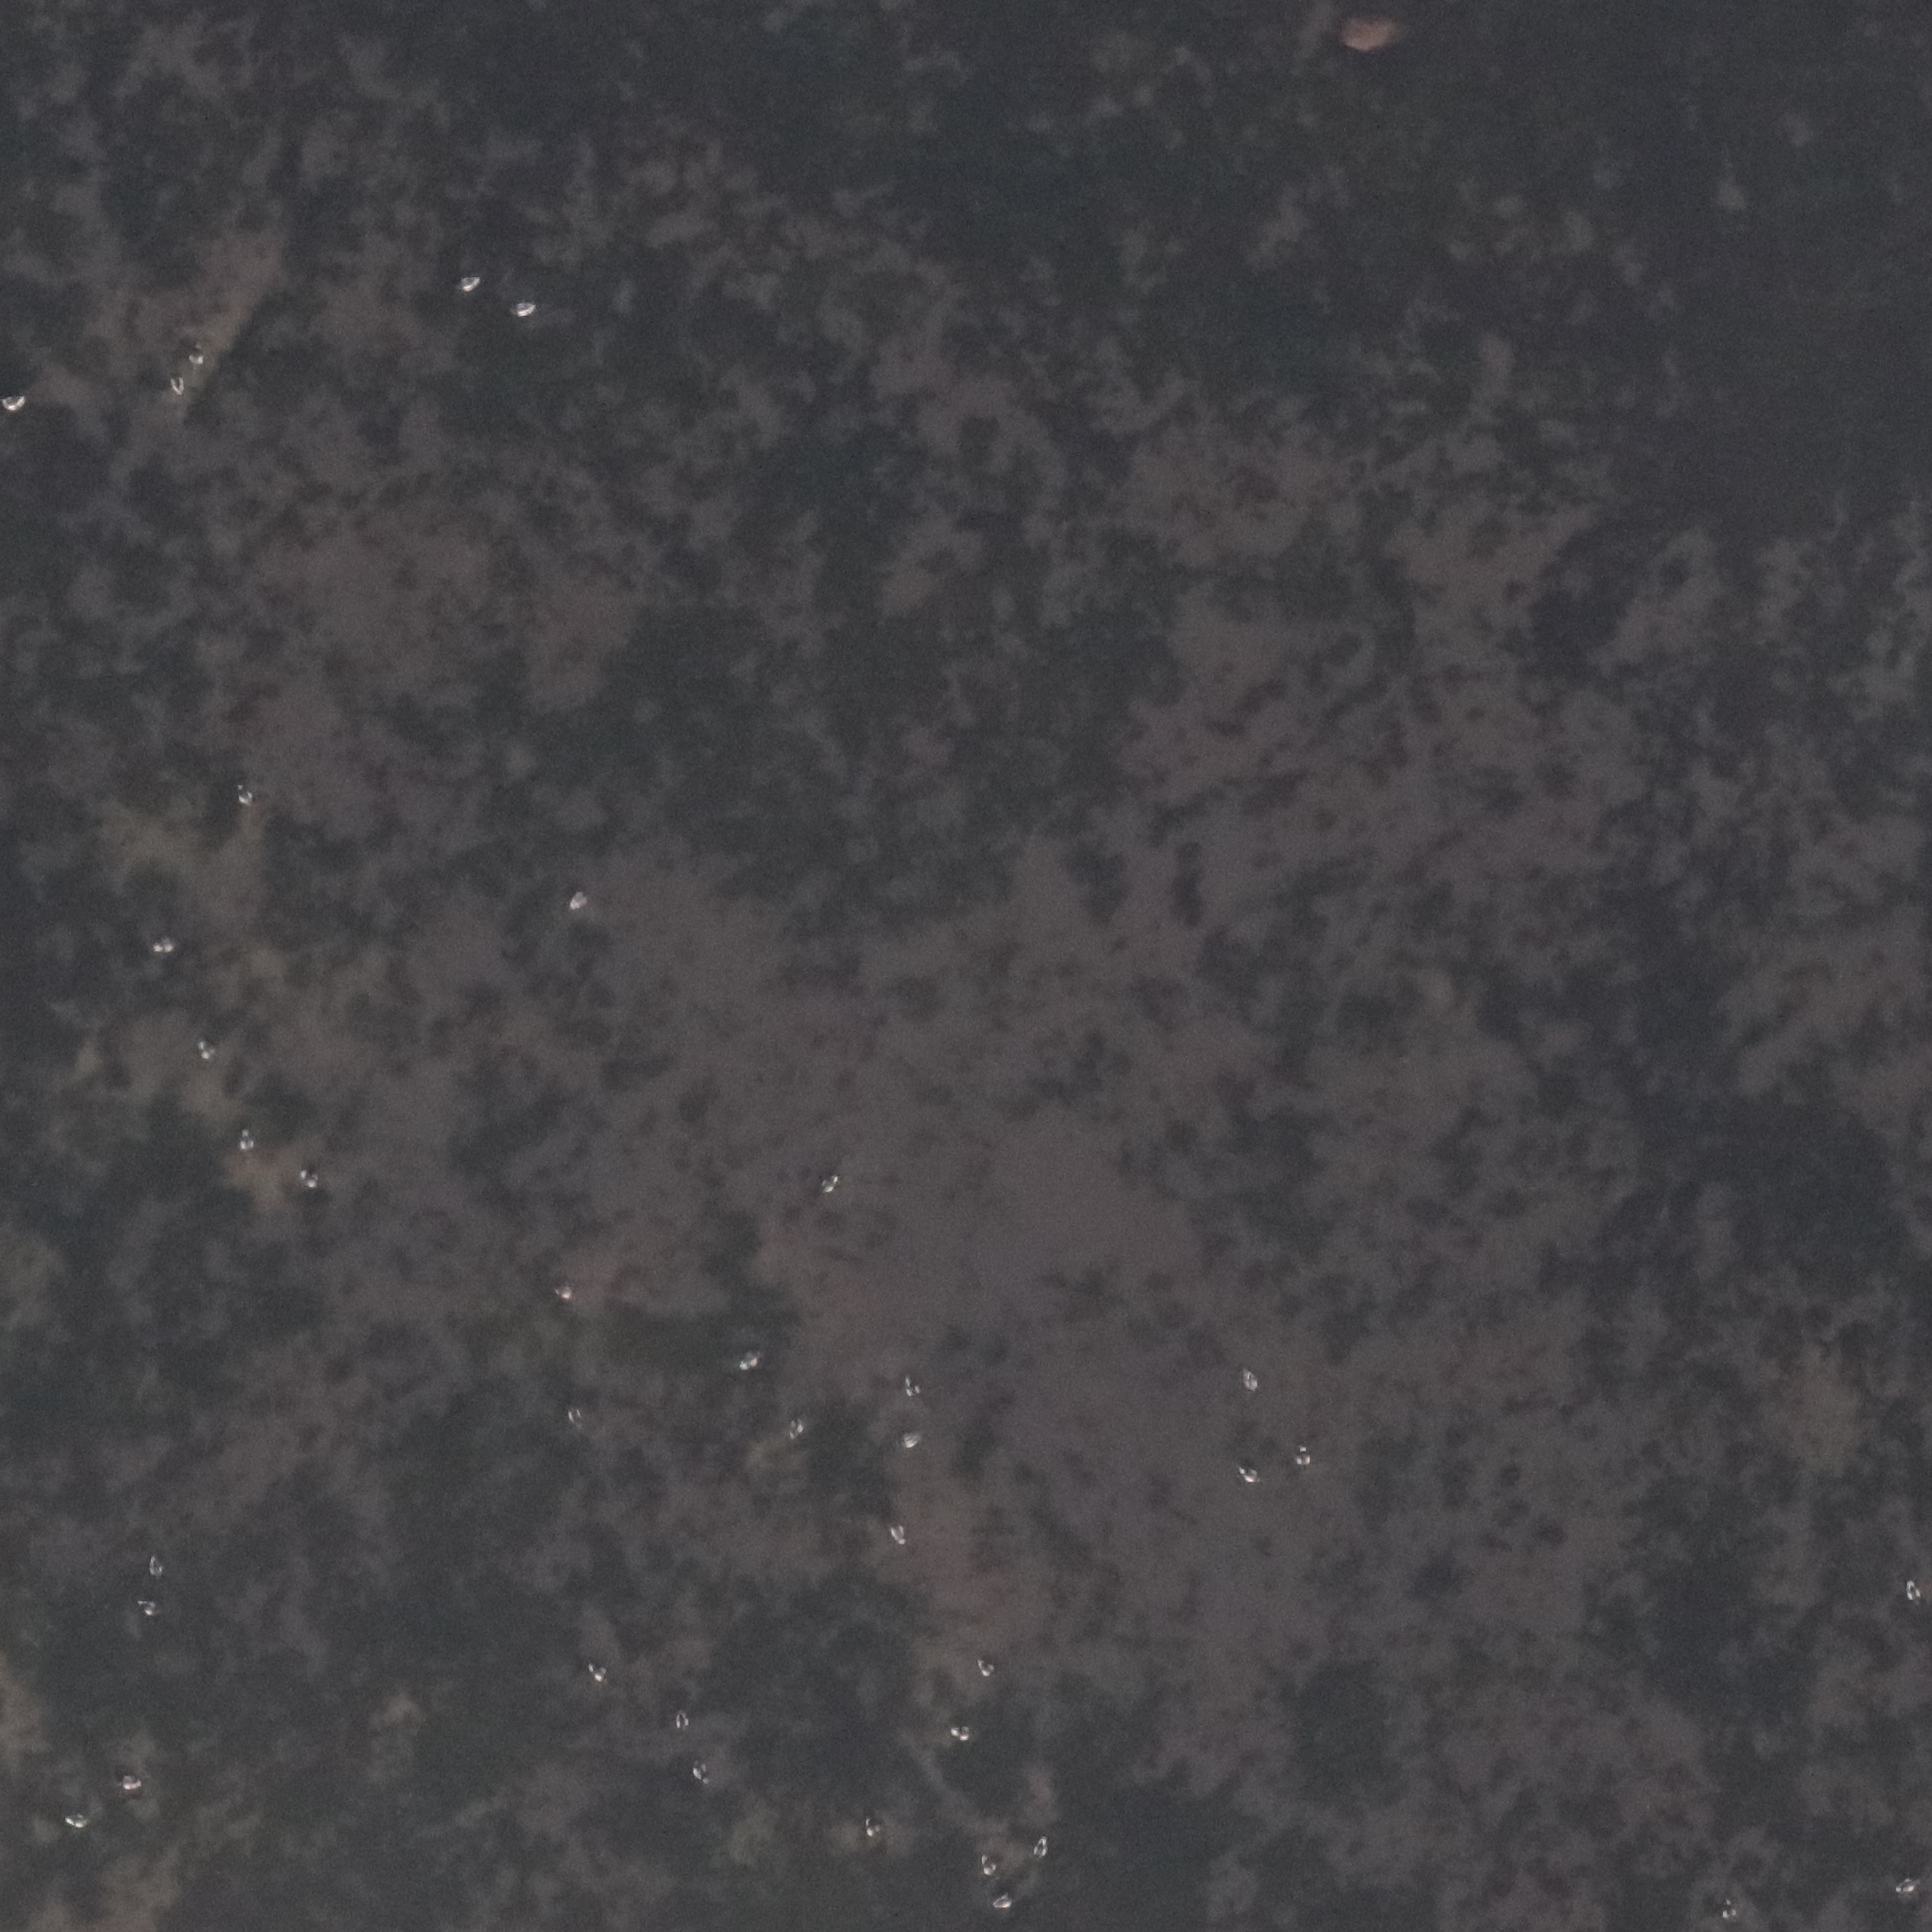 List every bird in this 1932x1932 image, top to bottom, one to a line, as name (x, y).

brant (474, 288)
brant (526, 303)
brant (197, 357)
brant (174, 388)
brant (15, 411)
brant (244, 797)
brant (580, 902)
brant (162, 946)
brant (209, 1047)
brant (251, 1138)
brant (311, 1175)
brant (829, 1181)
brant (573, 1294)
brant (756, 1362)
brant (1254, 1377)
brant (909, 1383)
brant (576, 1421)
brant (795, 1430)
brant (905, 1435)
brant (1309, 1463)
brant (1253, 1468)
brant (902, 1533)
brant (158, 1570)
brant (1910, 1591)
brant (142, 1610)
brant (985, 1665)
brant (597, 1671)
brant (682, 1717)
brant (960, 1740)
brant (700, 1777)
brant (127, 1796)
brant (869, 1815)
brant (85, 1826)
brant (1045, 1844)
brant (989, 1863)
brant (1902, 1889)
brant (1000, 1904)
brant (1729, 1914)